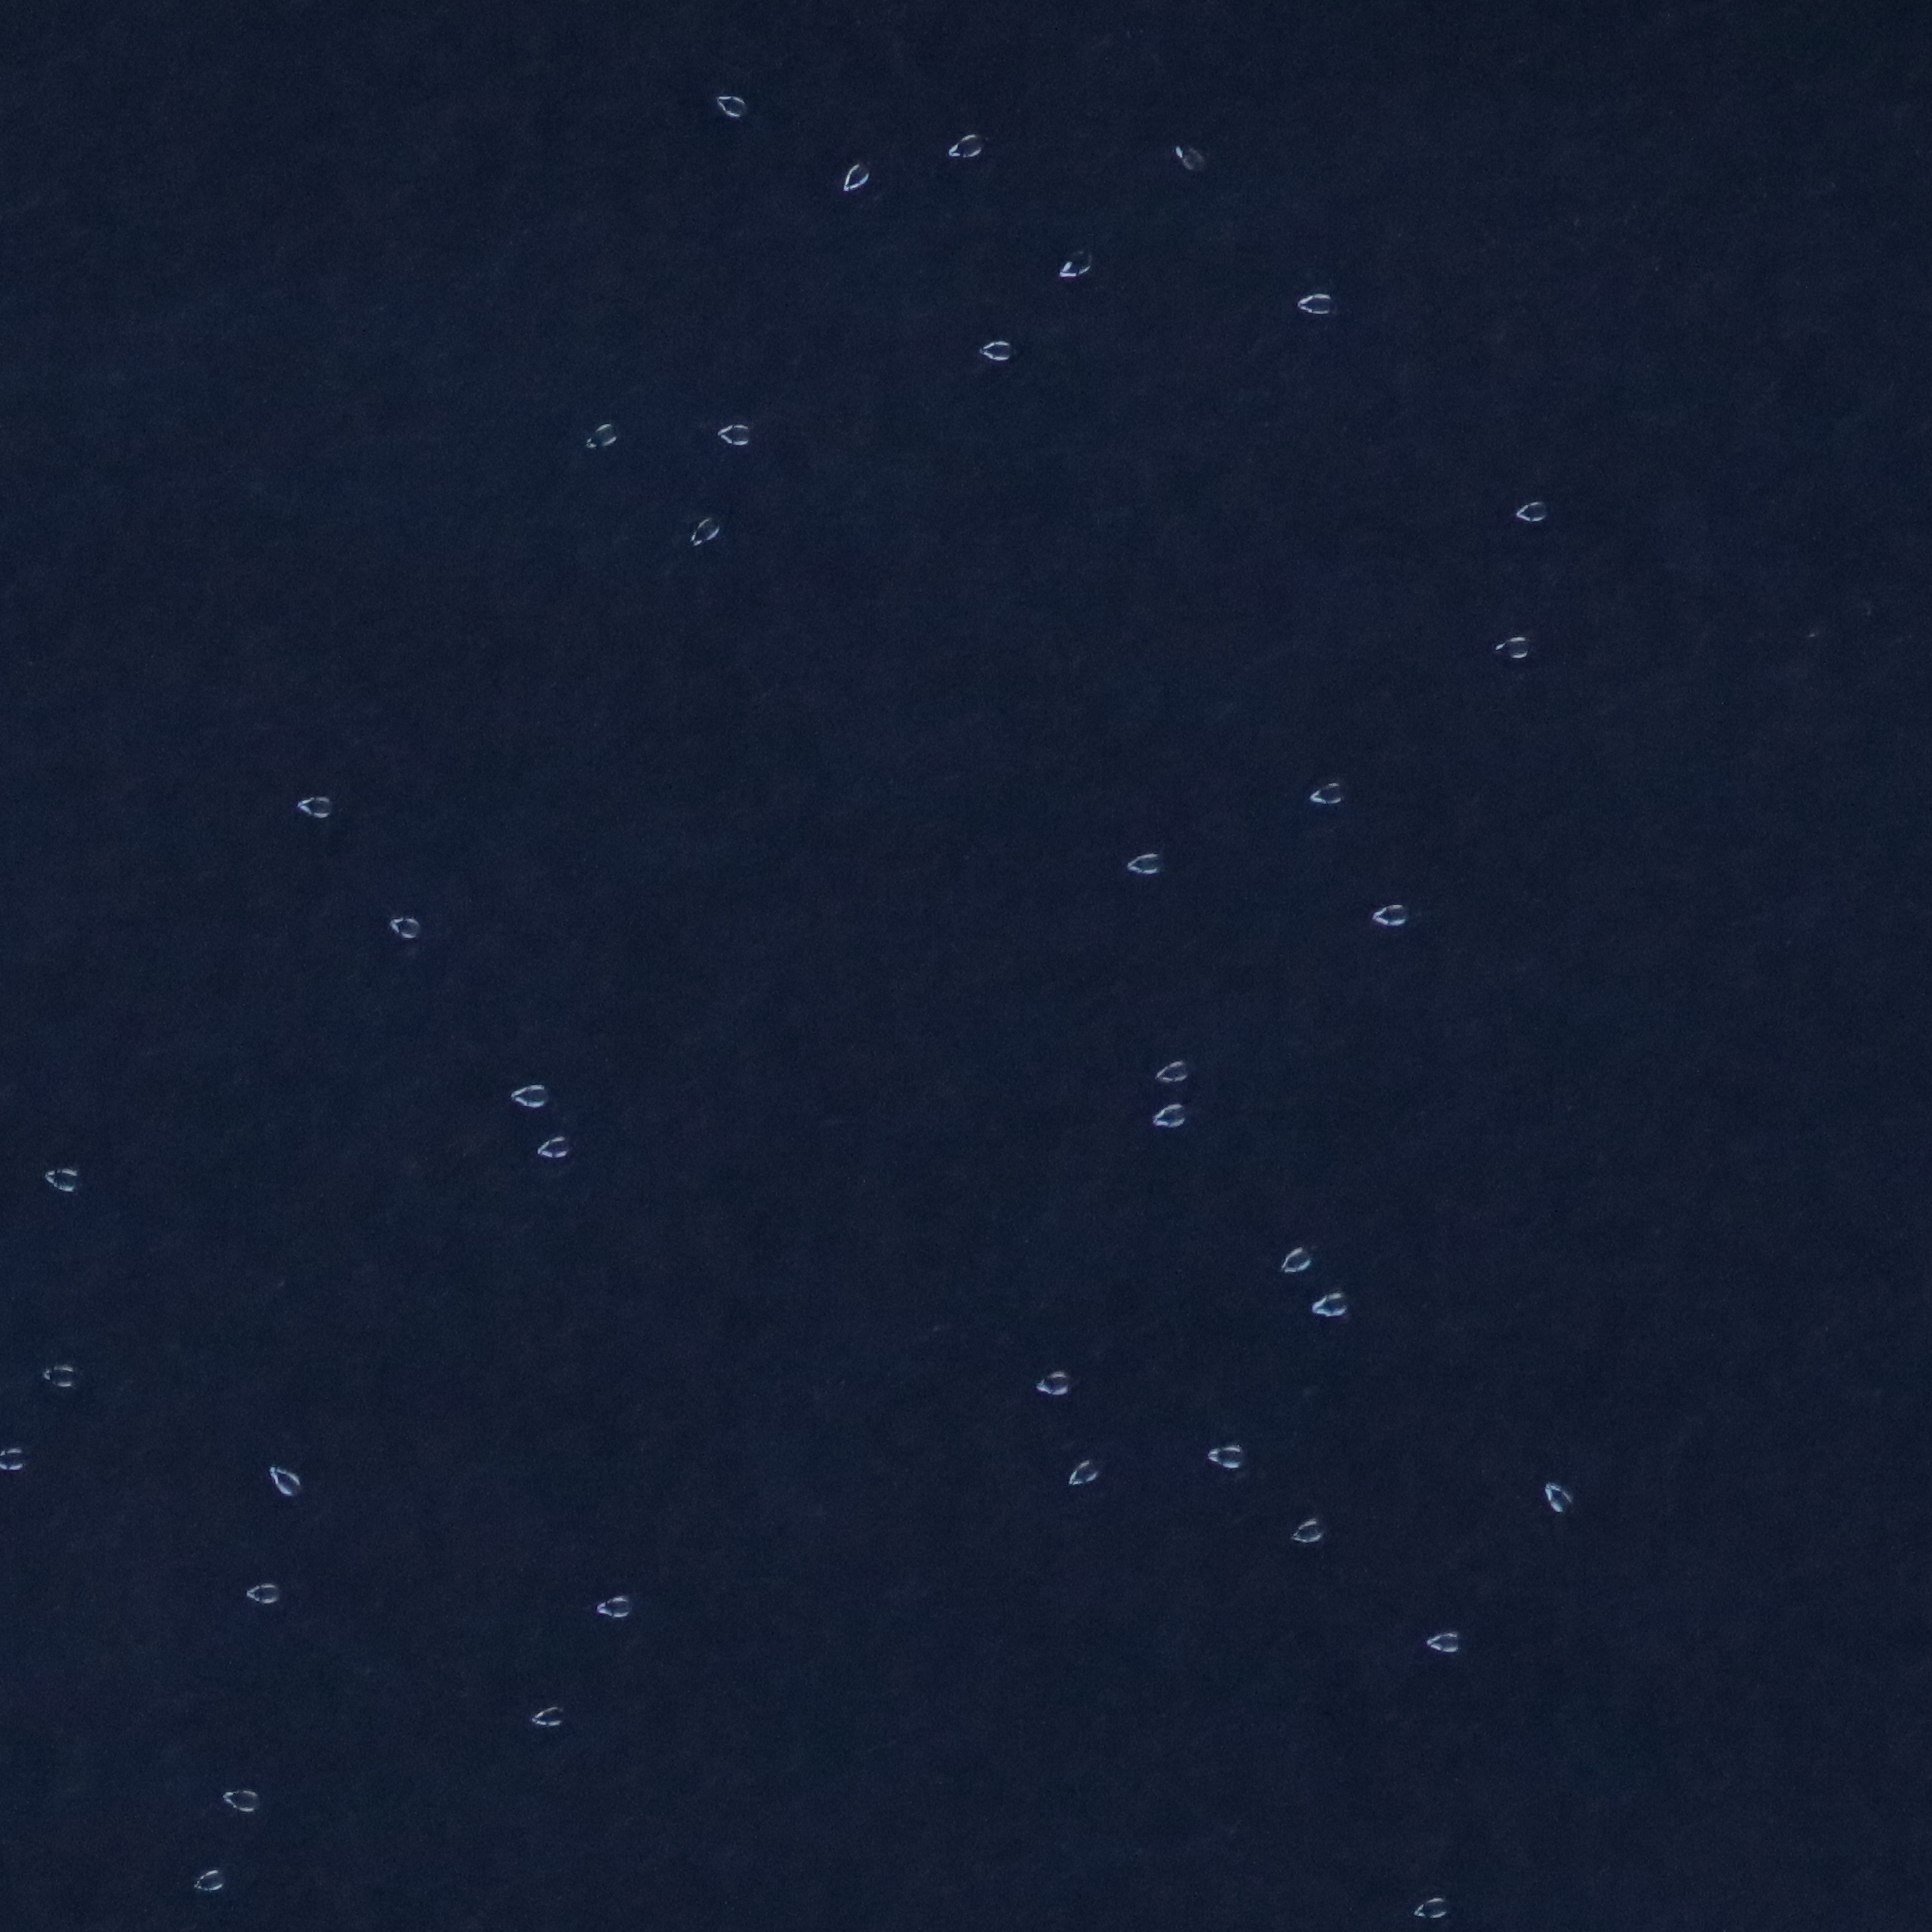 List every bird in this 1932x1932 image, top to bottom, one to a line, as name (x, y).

brant (735, 106)
brant (970, 146)
brant (1189, 160)
brant (857, 175)
brant (1076, 264)
brant (1320, 305)
brant (1000, 351)
brant (602, 435)
brant (737, 435)
brant (1536, 510)
brant (706, 530)
brant (1515, 648)
brant (1332, 793)
brant (319, 807)
brant (1147, 863)
brant (1336, 873)
brant (1392, 915)
brant (409, 929)
brant (1175, 1072)
brant (535, 1095)
brant (1173, 1115)
brant (556, 1149)
brant (66, 1180)
brant (1297, 1260)
brant (1333, 1304)
brant (62, 1375)
brant (1056, 1384)
brant (1230, 1458)
brant (11, 1459)
brant (1086, 1473)
brant (288, 1481)
brant (1561, 1500)
brant (1310, 1532)
brant (267, 1592)
brant (619, 1606)
brant (1447, 1642)
brant (553, 1716)
brant (243, 1801)
brant (210, 1879)
brant (1433, 1907)